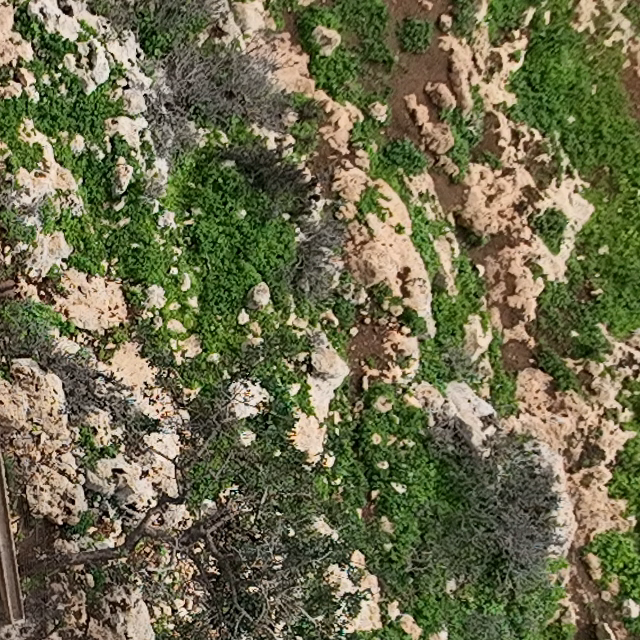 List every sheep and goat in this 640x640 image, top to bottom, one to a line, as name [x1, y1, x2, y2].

None